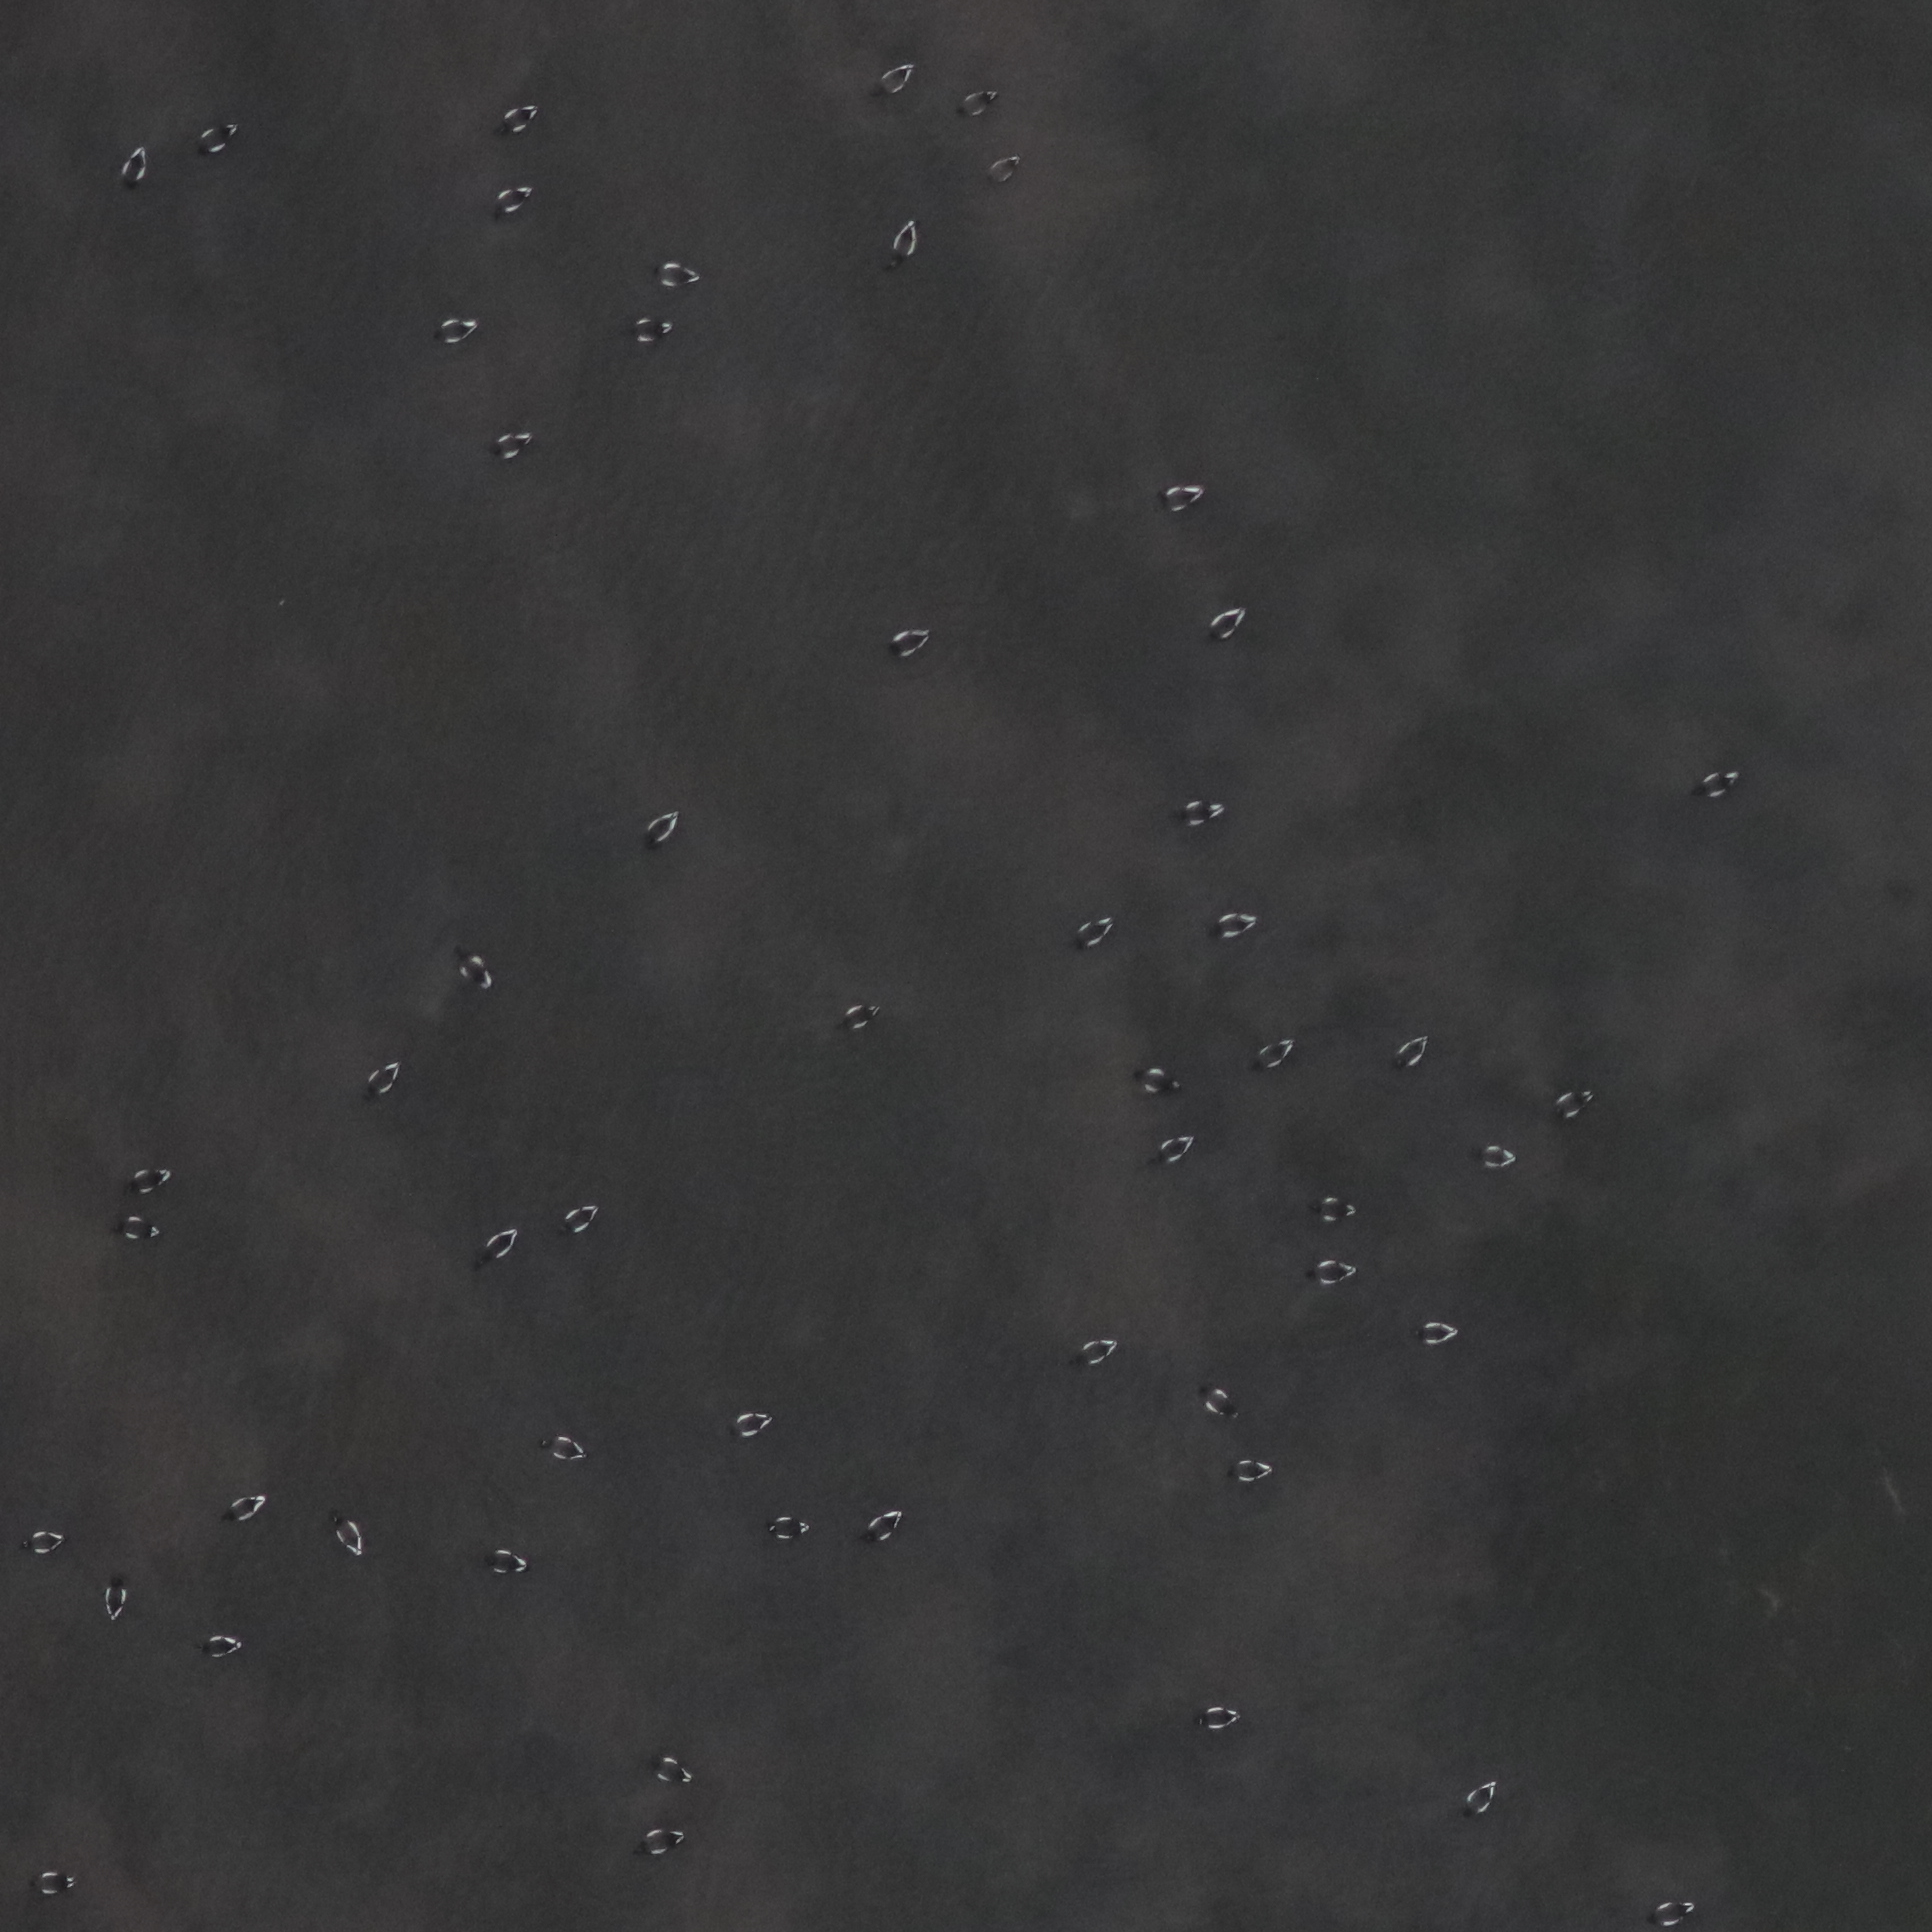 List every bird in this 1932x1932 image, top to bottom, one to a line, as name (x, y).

brant (897, 79)
brant (976, 103)
brant (518, 118)
brant (216, 138)
brant (135, 167)
brant (1003, 167)
brant (513, 199)
brant (905, 244)
brant (675, 274)
brant (652, 330)
brant (455, 331)
brant (511, 445)
brant (1181, 499)
brant (1226, 625)
brant (911, 642)
brant (1718, 784)
brant (1200, 813)
brant (660, 828)
brant (1234, 923)
brant (1093, 933)
brant (476, 969)
brant (860, 1017)
brant (1411, 1052)
brant (1275, 1055)
brant (384, 1081)
brant (1159, 1081)
brant (1573, 1104)
brant (1173, 1148)
brant (1494, 1155)
brant (149, 1180)
brant (1336, 1210)
brant (580, 1219)
brant (136, 1228)
brant (499, 1247)
brant (1332, 1270)
brant (1435, 1334)
brant (1095, 1352)
brant (1218, 1401)
brant (752, 1424)
brant (565, 1448)
brant (1249, 1469)
brant (246, 1508)
brant (882, 1526)
brant (789, 1527)
brant (349, 1534)
brant (44, 1543)
brant (507, 1559)
brant (118, 1598)
brant (221, 1646)
brant (1219, 1718)
brant (672, 1771)
brant (1481, 1799)
brant (660, 1839)
brant (53, 1883)
brant (1671, 1912)